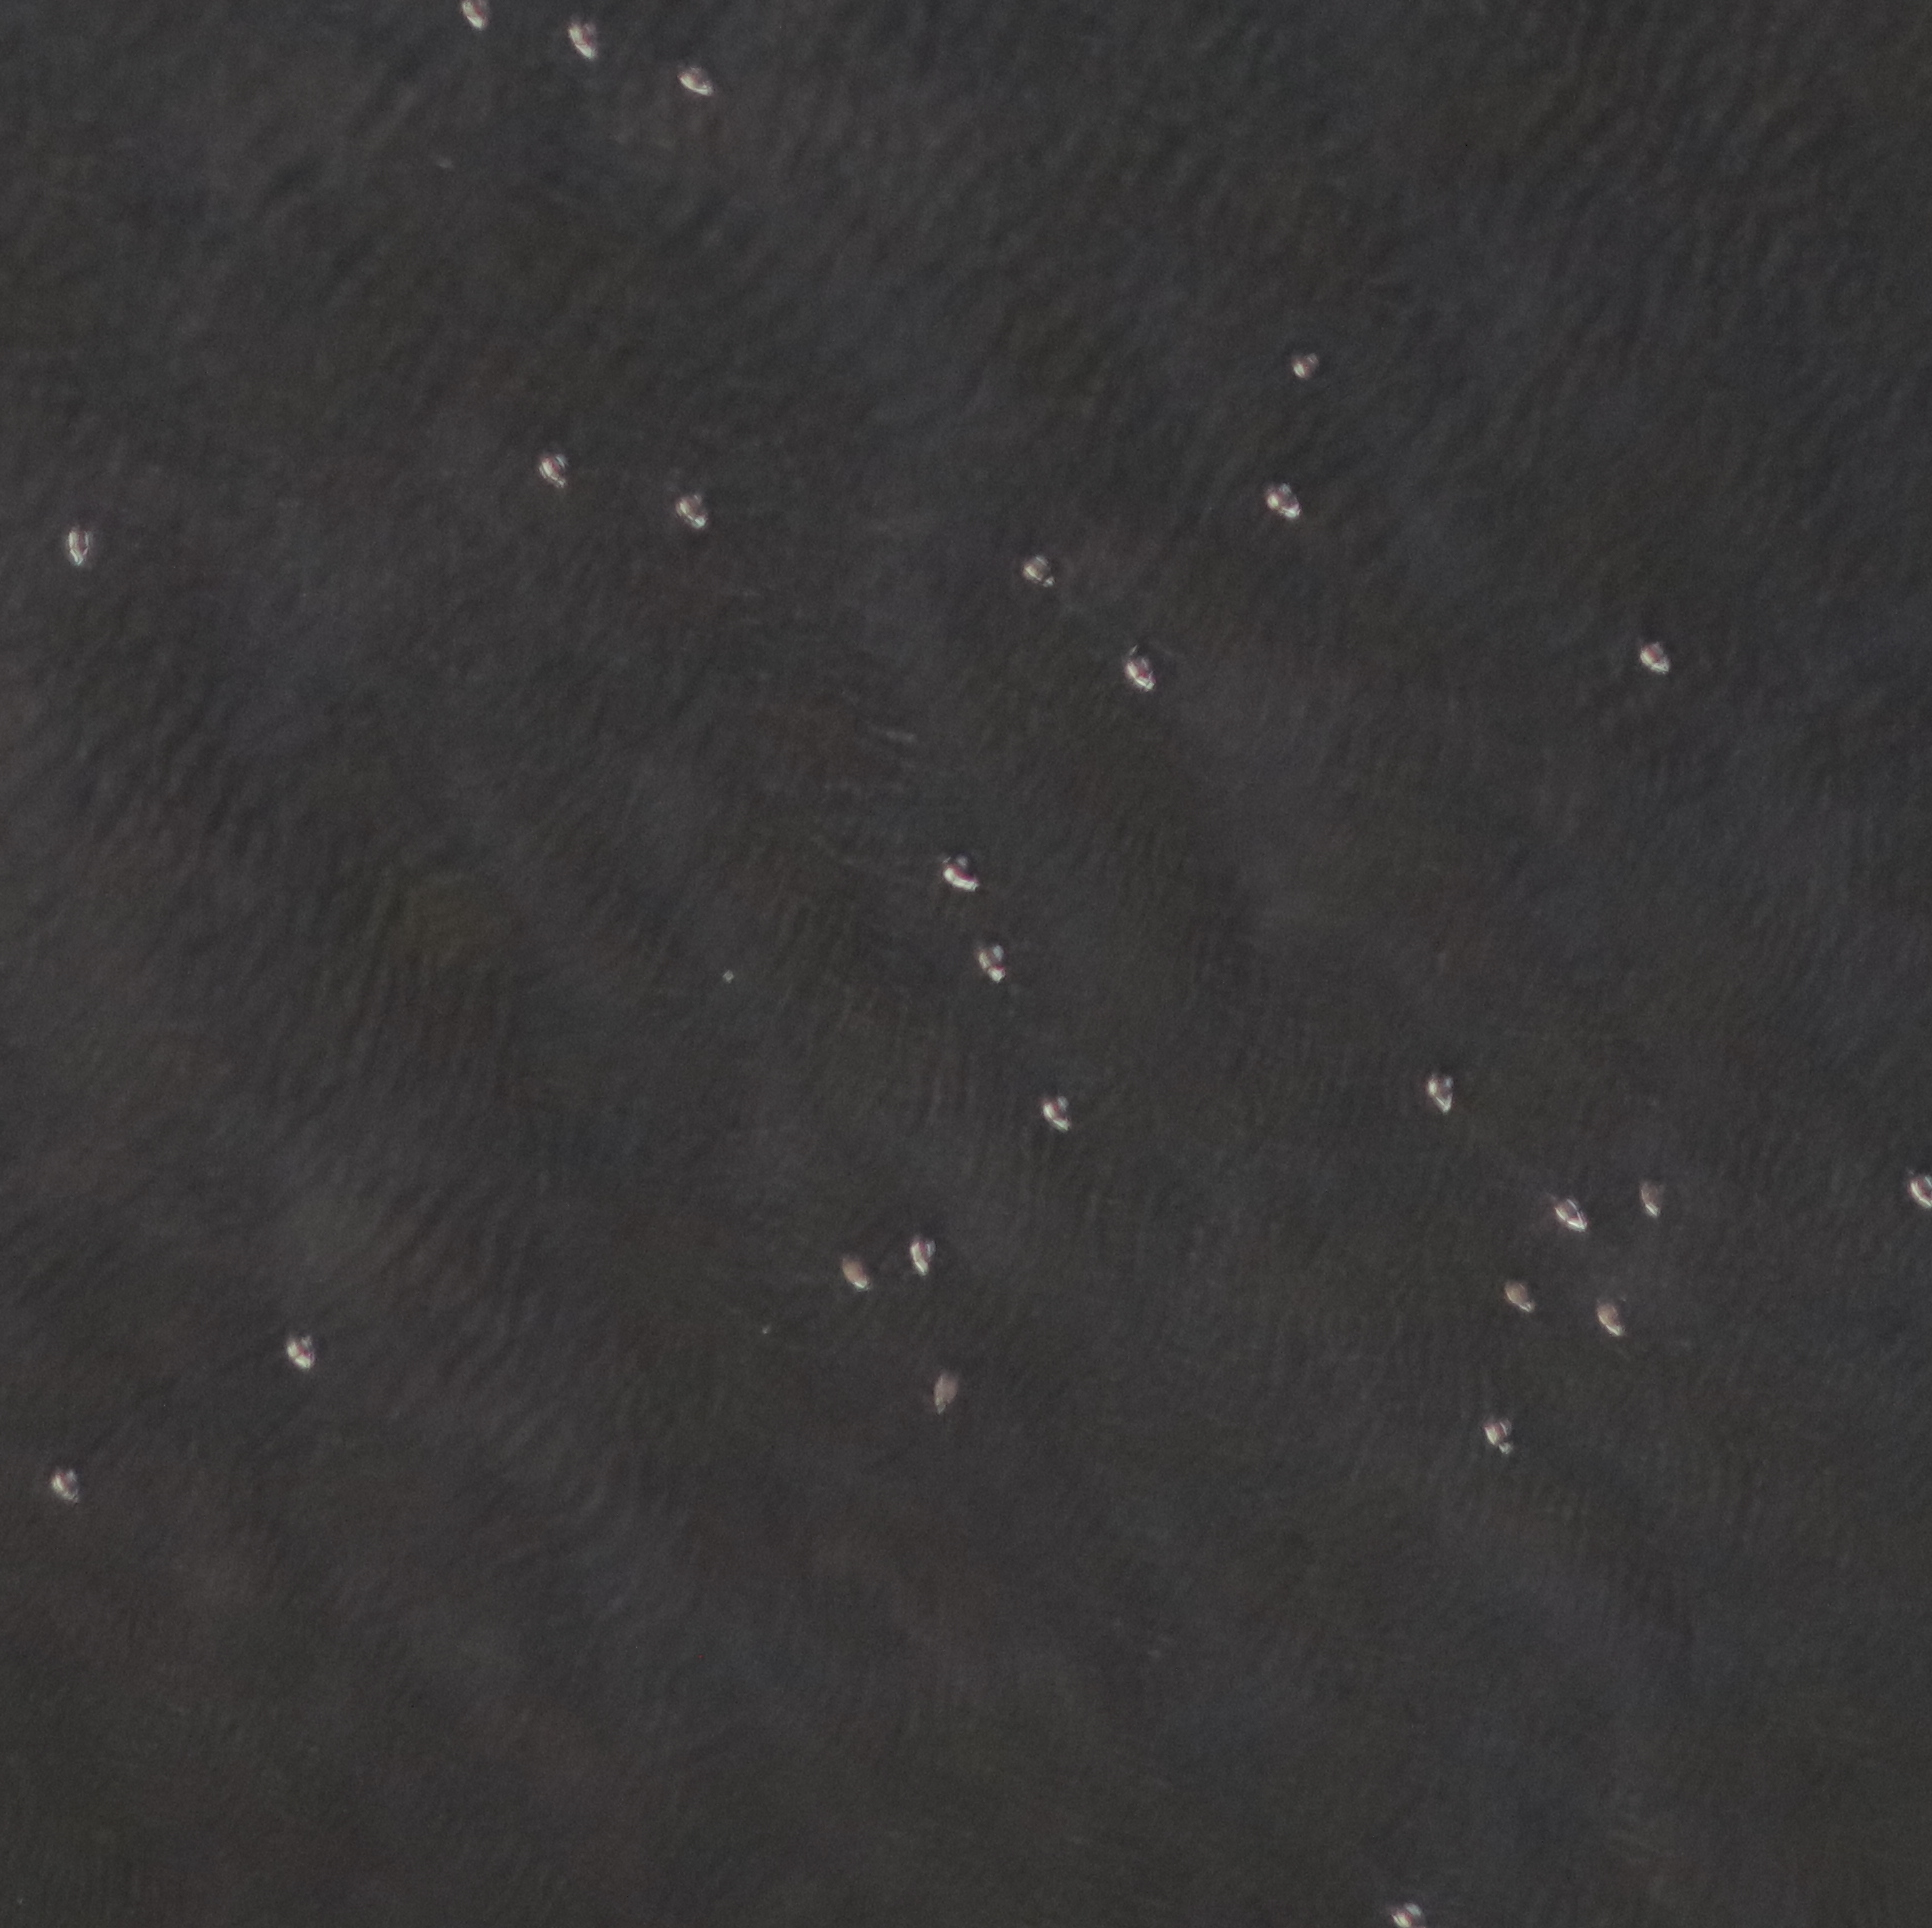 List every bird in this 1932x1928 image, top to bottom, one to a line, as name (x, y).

brant (484, 7)
brant (589, 29)
brant (697, 82)
brant (1302, 373)
brant (556, 466)
brant (1282, 498)
brant (692, 507)
brant (81, 544)
brant (1040, 567)
brant (1656, 663)
brant (1137, 667)
brant (964, 880)
brant (991, 959)
brant (1441, 1087)
brant (1058, 1110)
brant (1920, 1186)
brant (1652, 1196)
brant (1568, 1210)
brant (927, 1248)
brant (858, 1273)
brant (1519, 1294)
brant (1610, 1315)
brant (302, 1349)
brant (945, 1390)
brant (1500, 1433)
brant (68, 1487)
brant (1407, 1911)